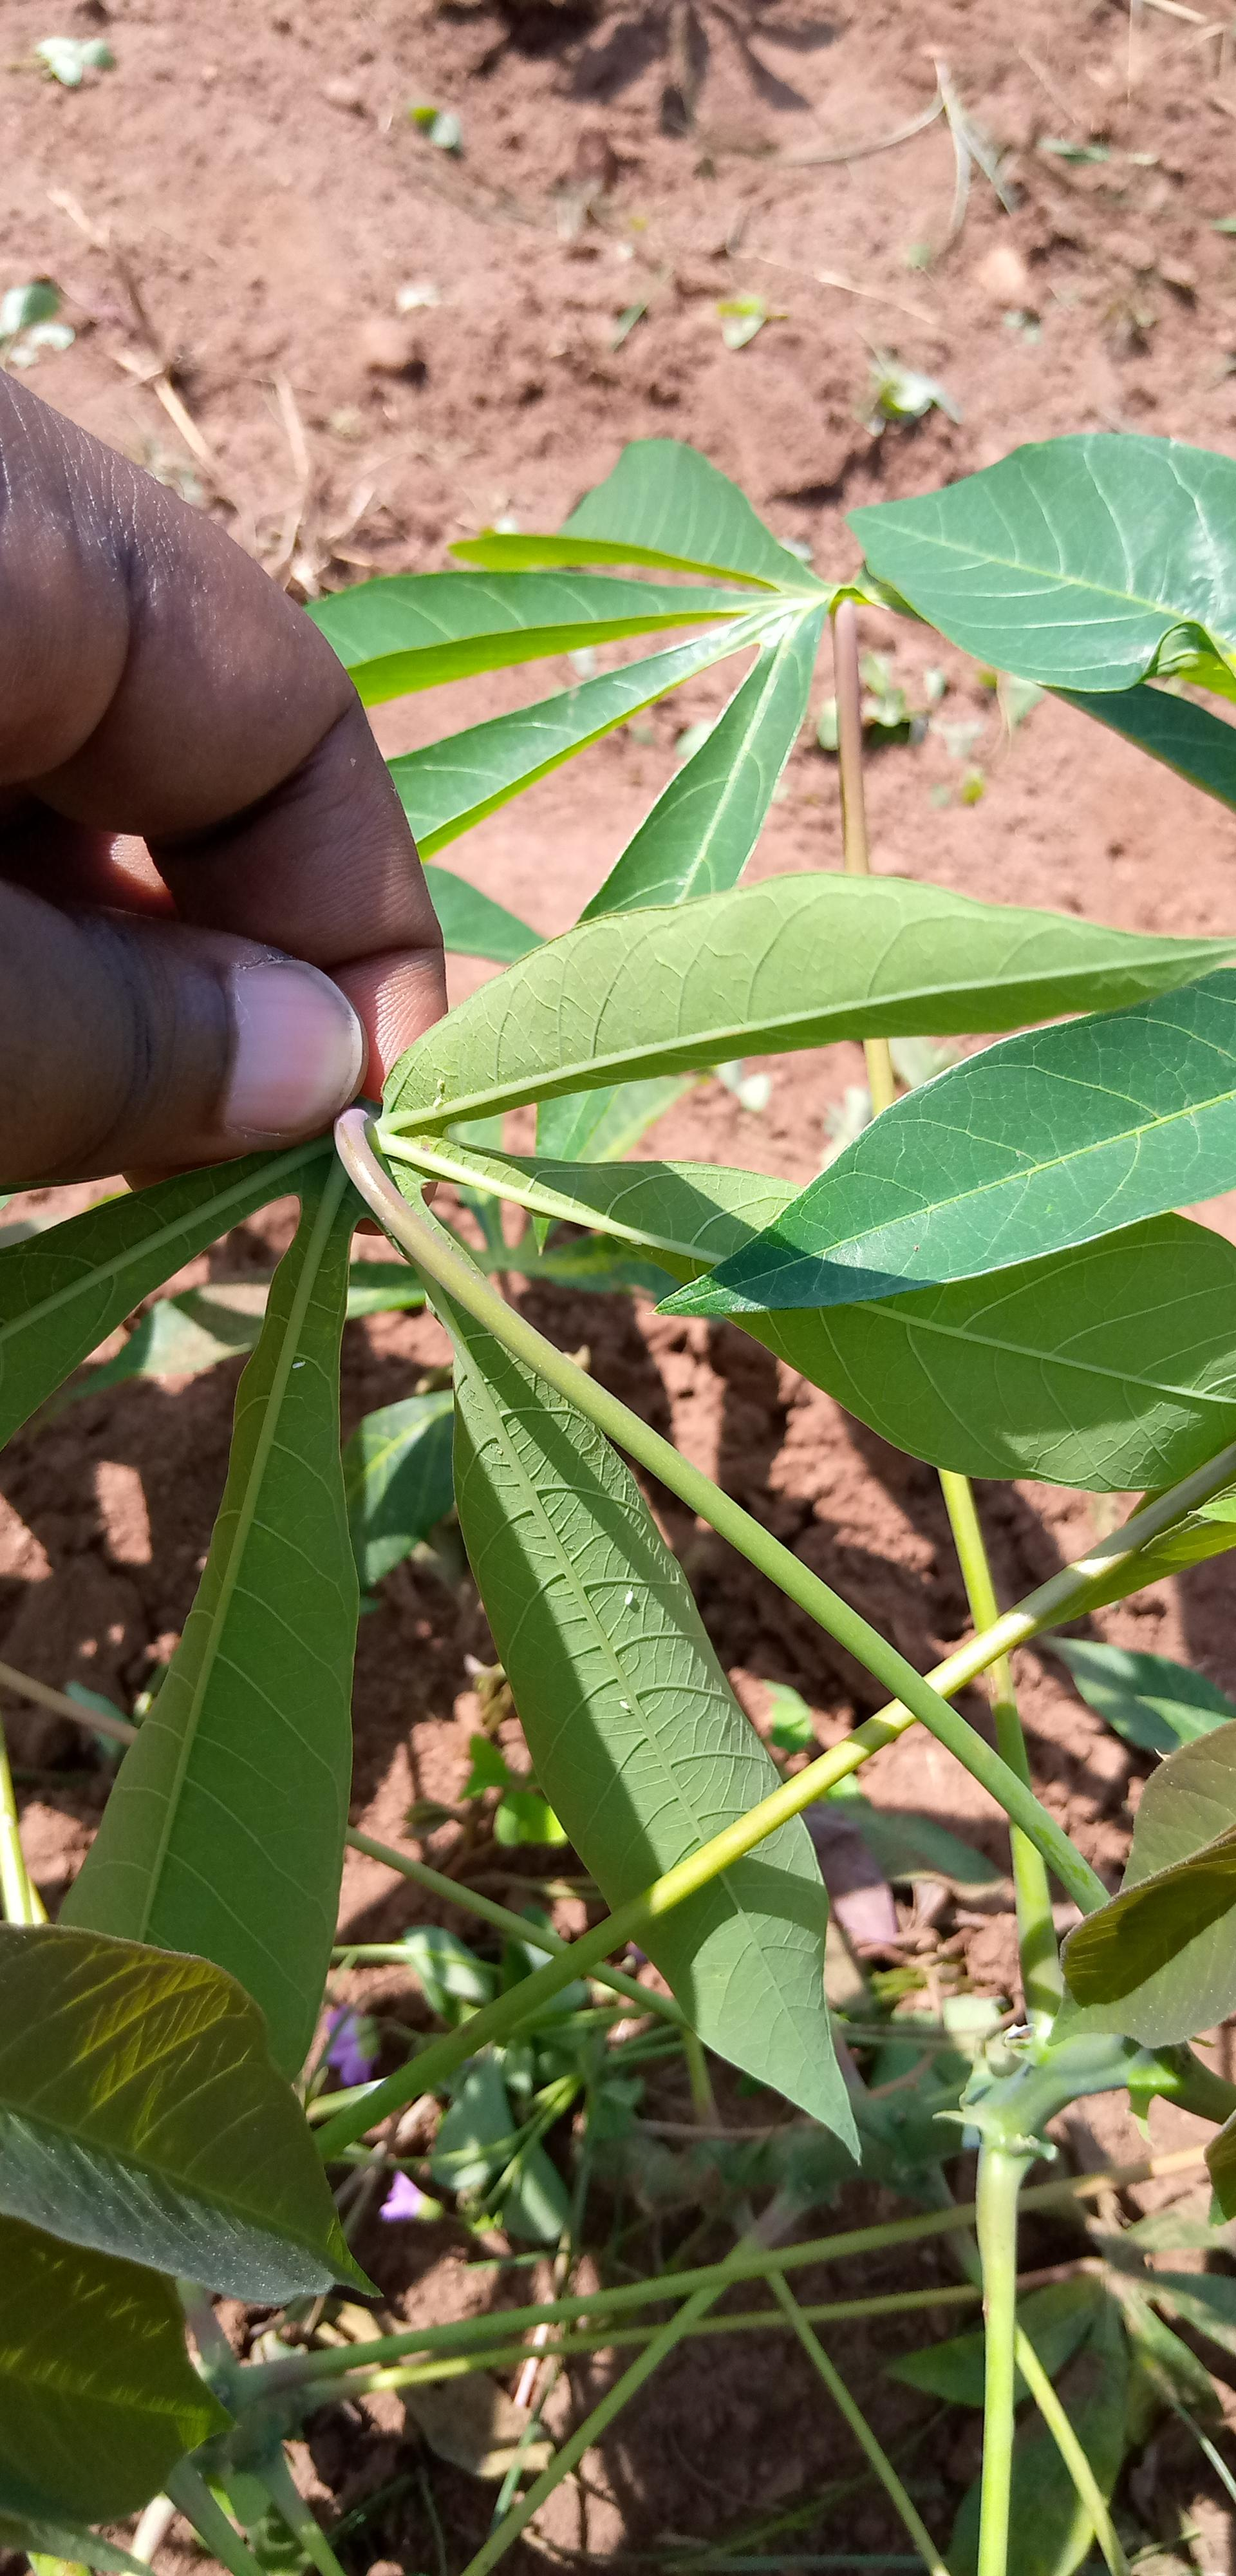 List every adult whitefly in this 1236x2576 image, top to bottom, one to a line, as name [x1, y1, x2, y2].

whitefly [430, 1075, 456, 1094]
whitefly [419, 1095, 447, 1114]
whitefly [292, 1354, 312, 1380]
whitefly [492, 1439, 509, 1457]
whitefly [613, 1582, 643, 1615]
whitefly [610, 1694, 639, 1721]